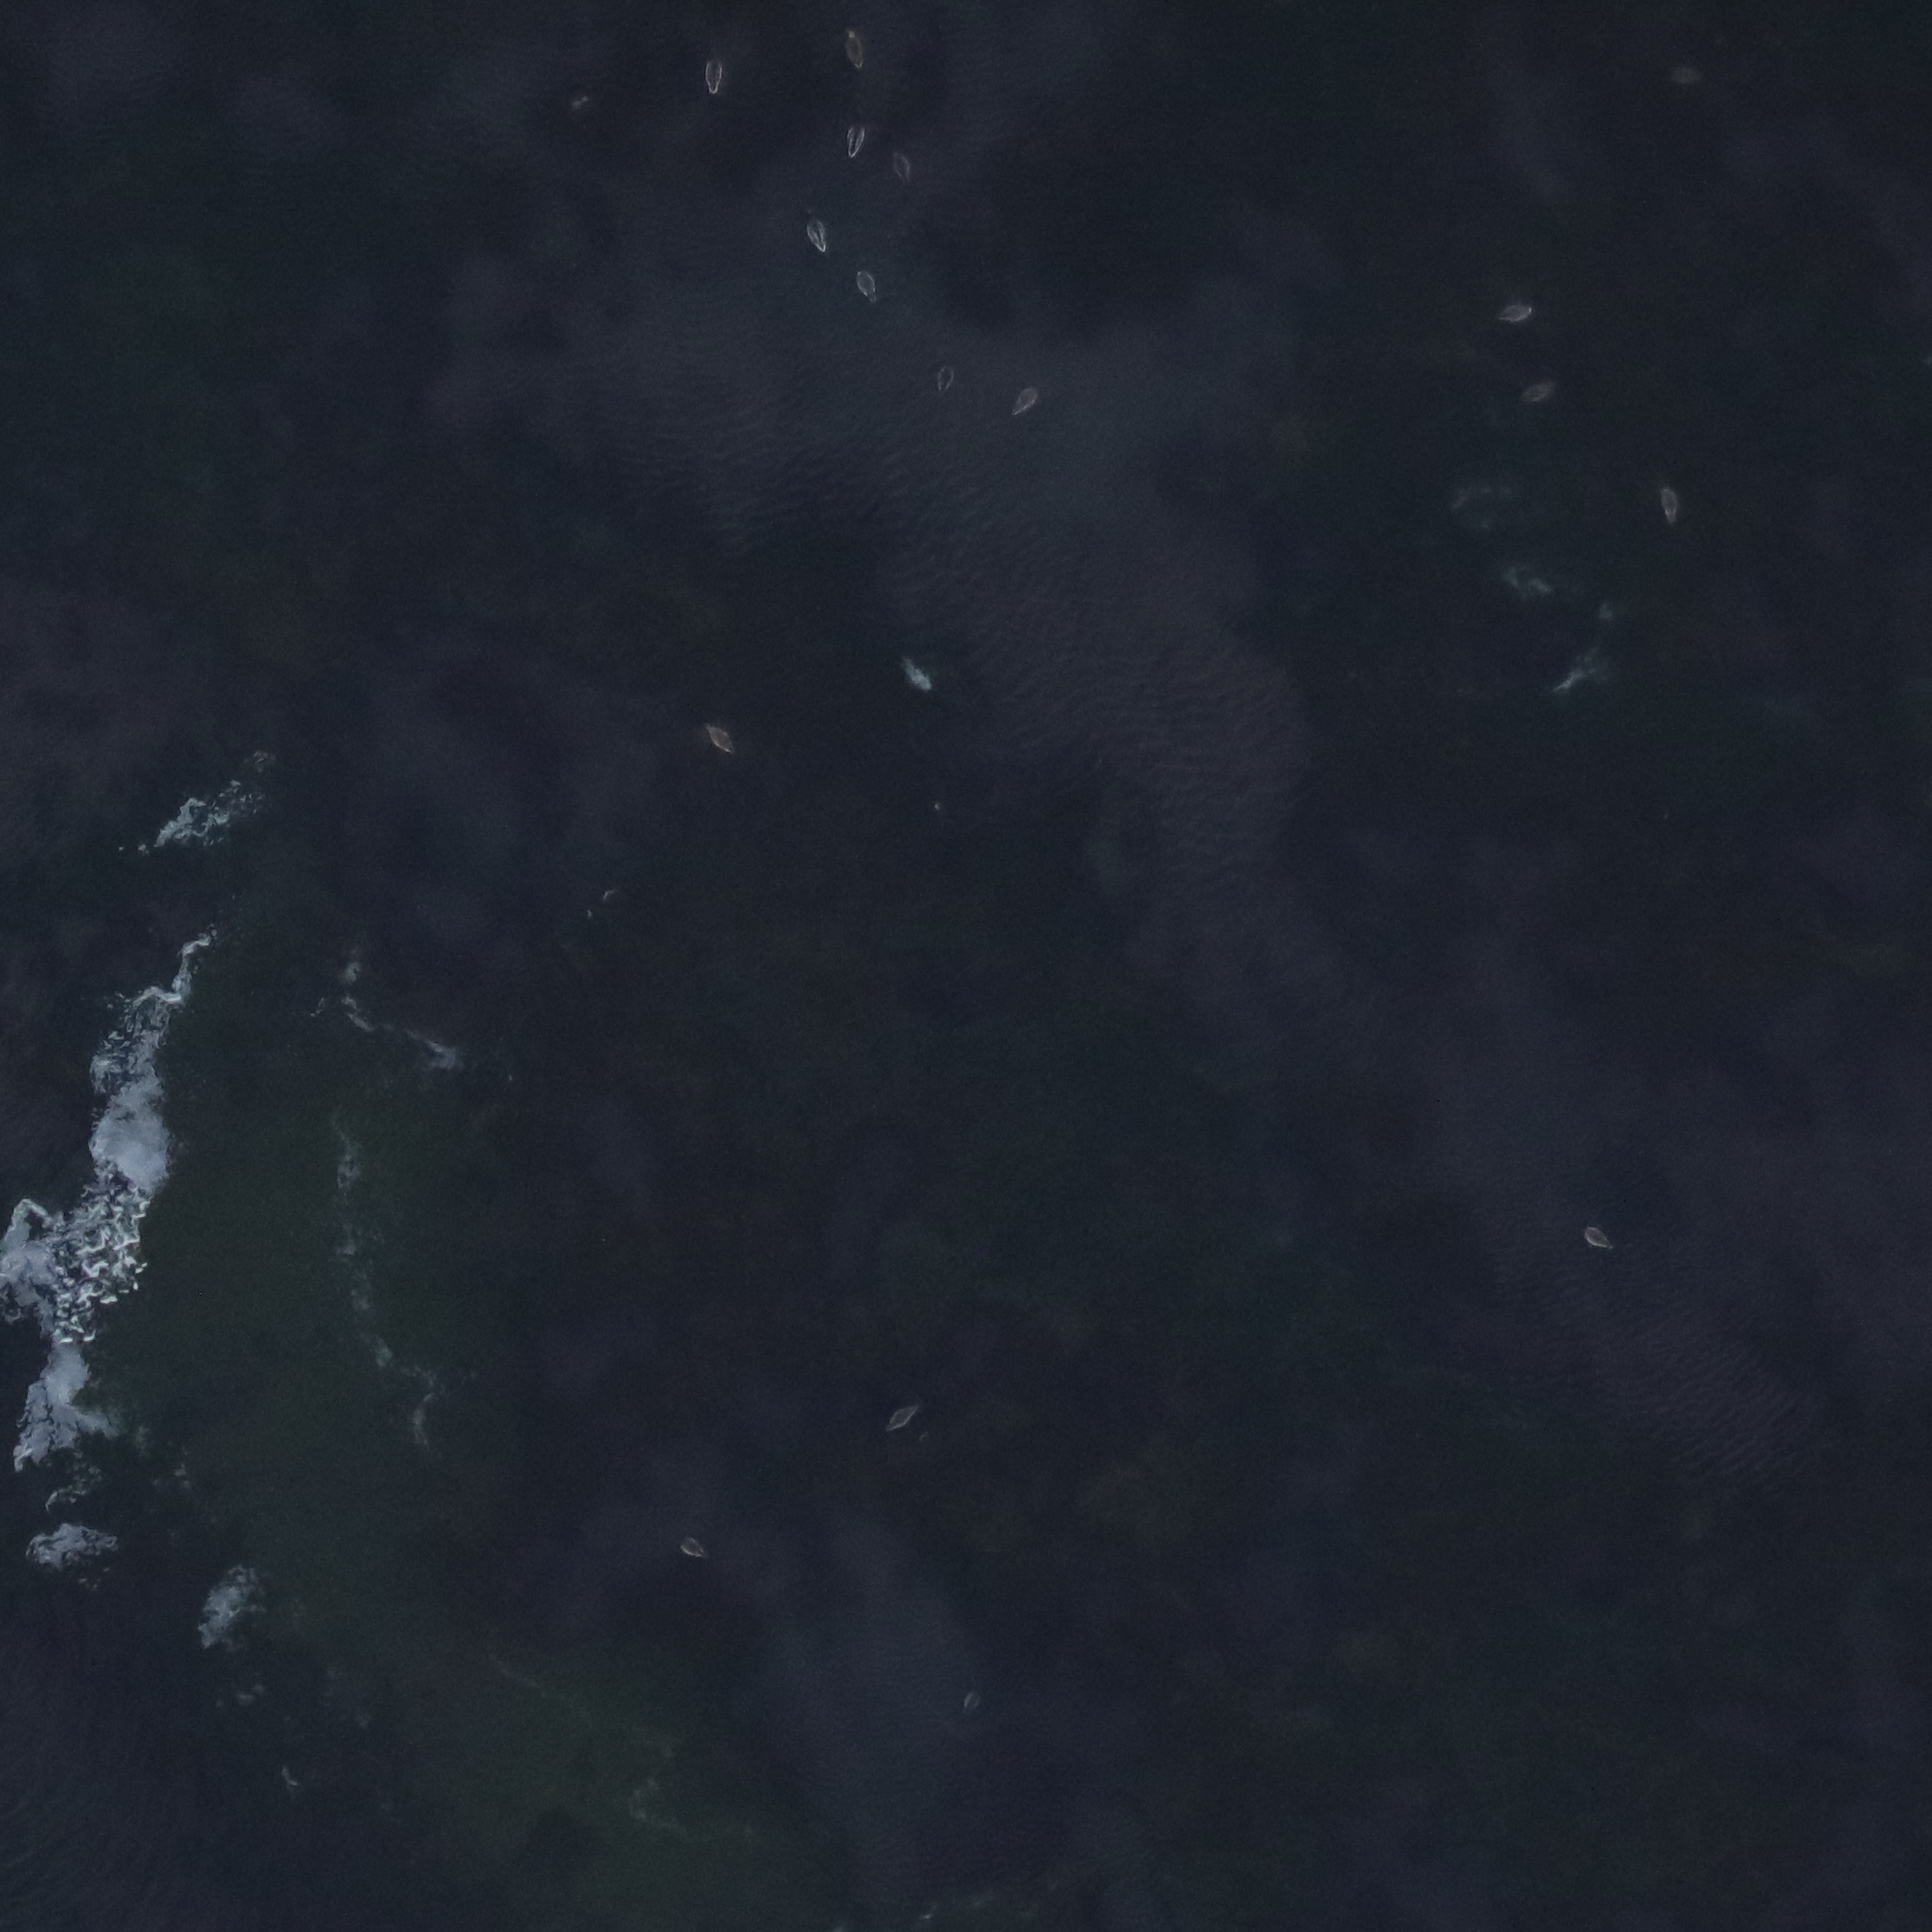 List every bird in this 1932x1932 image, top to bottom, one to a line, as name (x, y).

other bird (856, 43)
other bird (715, 68)
other bird (1686, 75)
other bird (853, 138)
other bird (904, 167)
other bird (816, 229)
other bird (865, 283)
other bird (1511, 310)
other bird (945, 377)
other bird (1536, 387)
other bird (1028, 401)
other bird (1667, 502)
other bird (718, 740)
other bird (1597, 1238)
other bird (902, 1416)
other bird (689, 1545)
other bird (972, 1701)